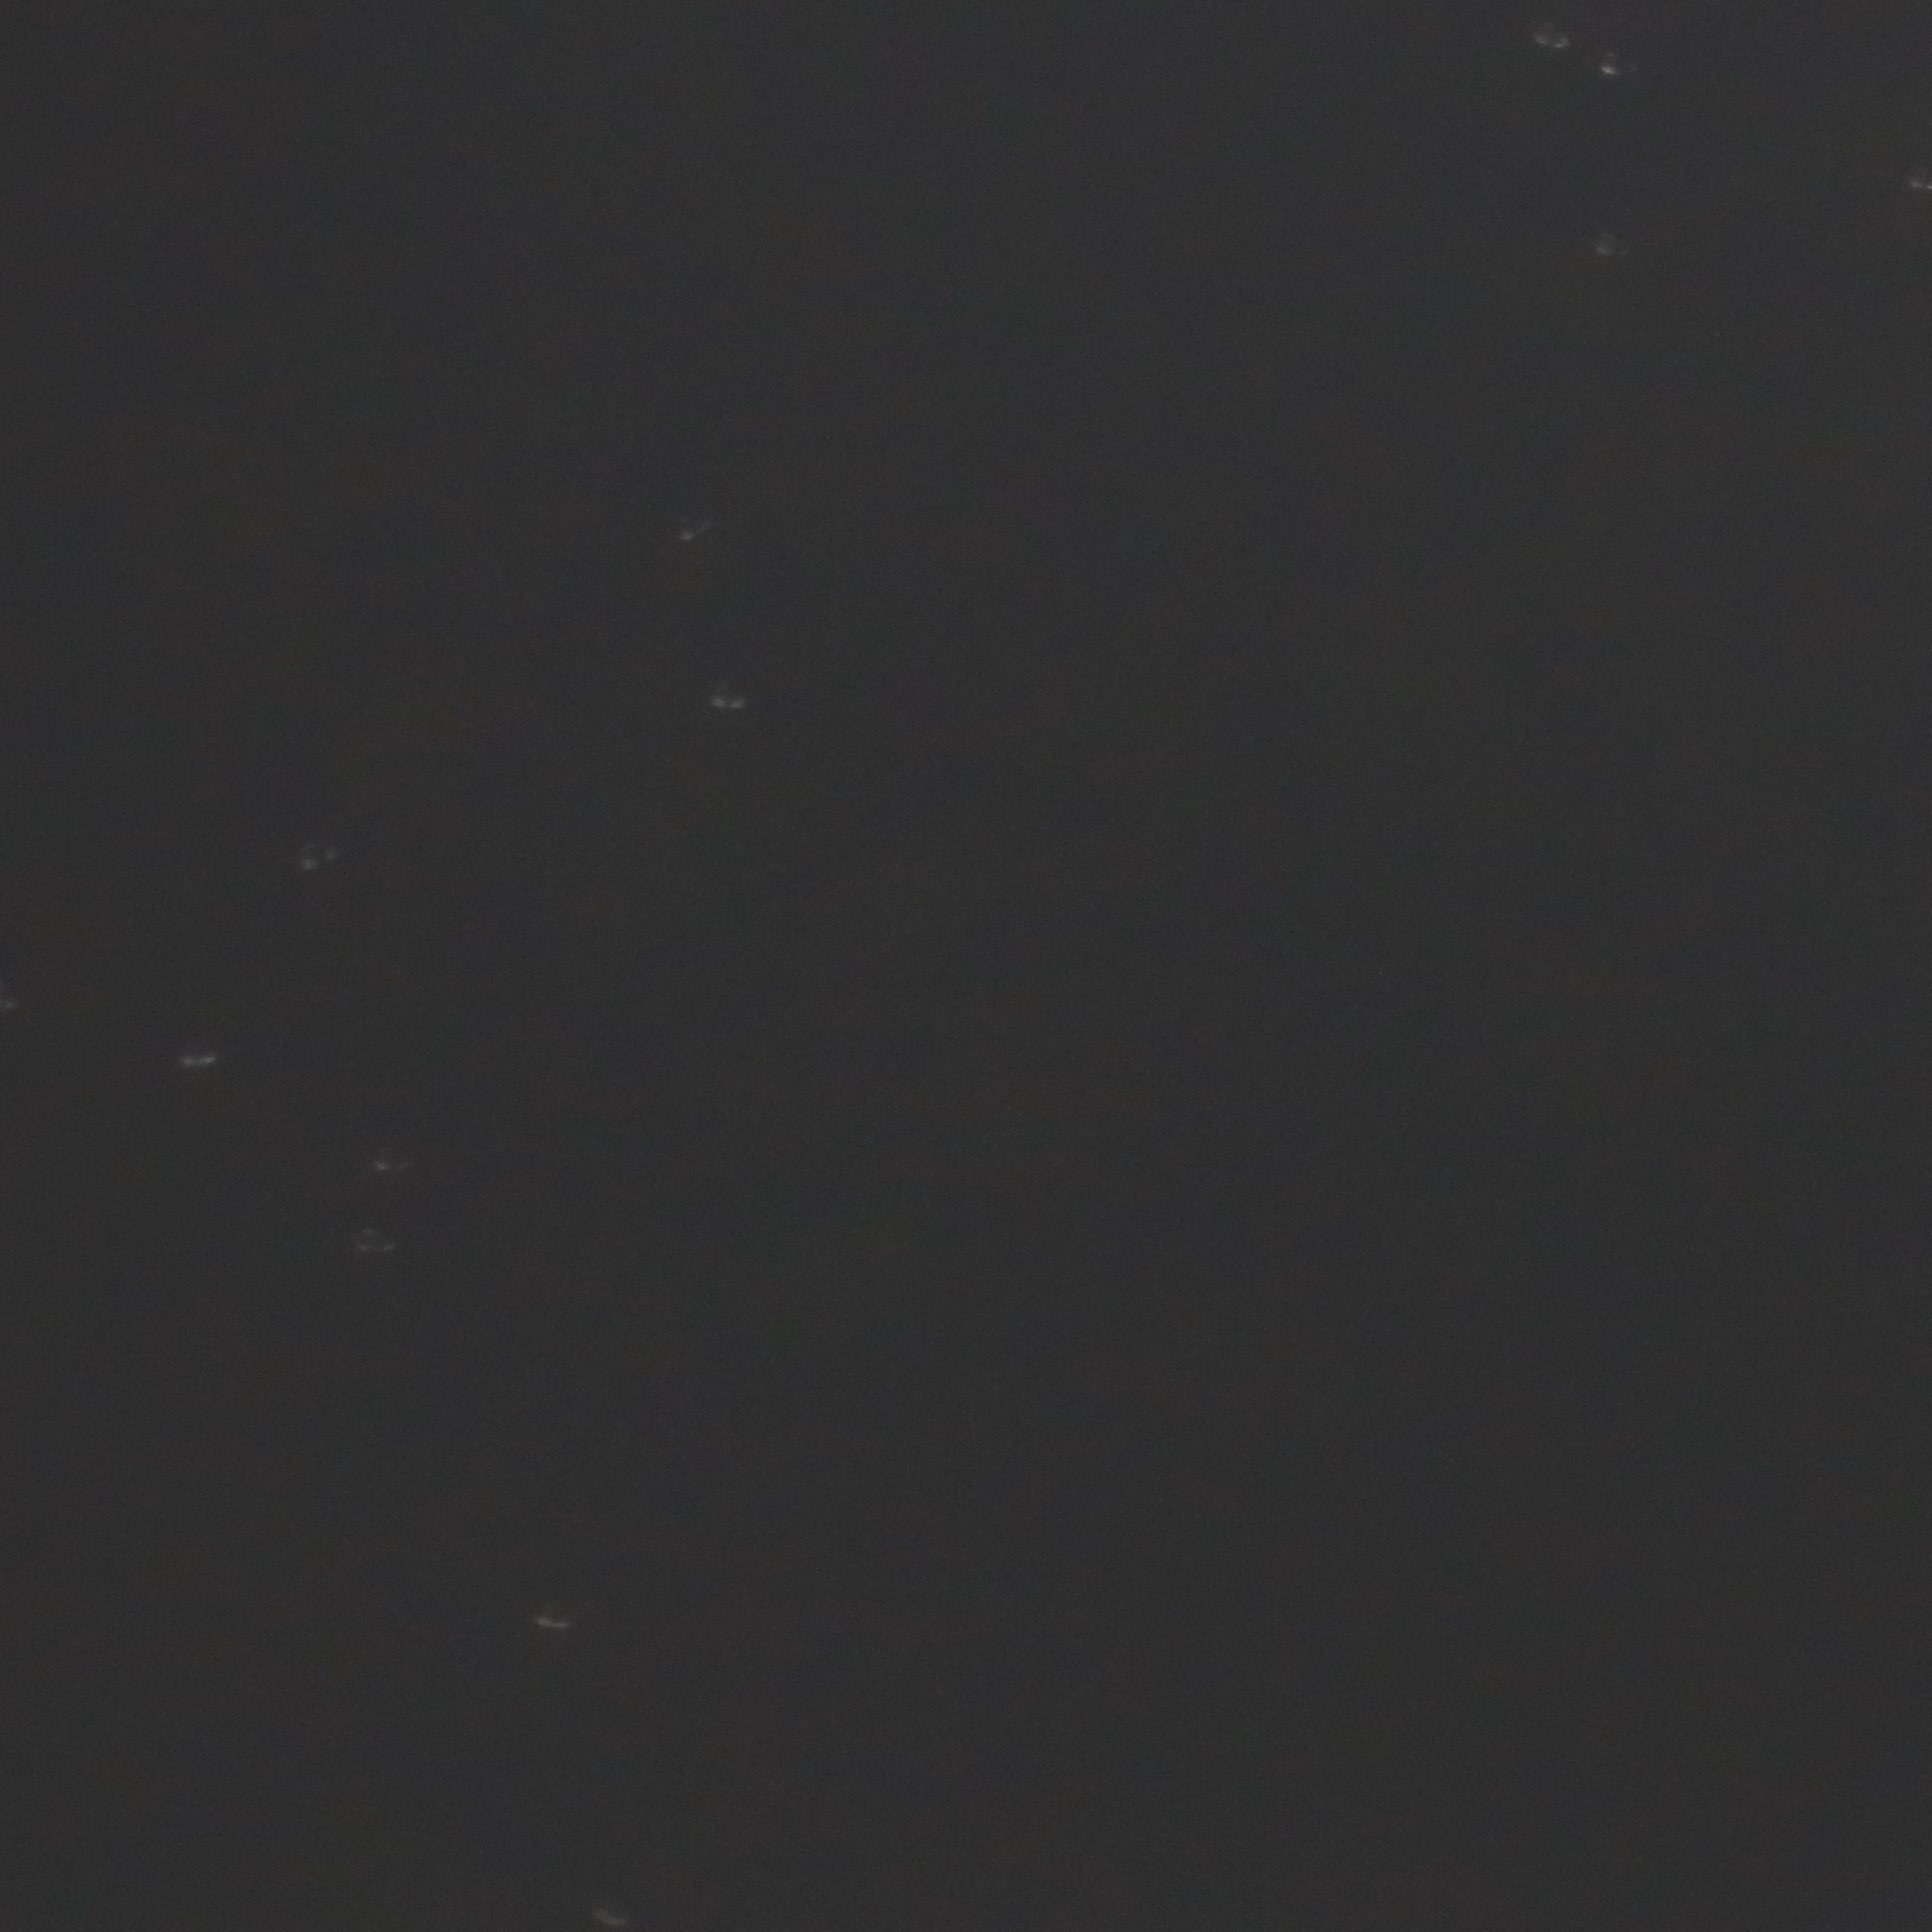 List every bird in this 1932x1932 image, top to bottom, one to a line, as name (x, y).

brant (1546, 35)
brant (1619, 61)
brant (1922, 174)
brant (1604, 239)
brant (691, 529)
brant (723, 699)
brant (320, 850)
brant (191, 1047)
brant (393, 1156)
brant (373, 1246)
brant (556, 1616)
brant (610, 1911)